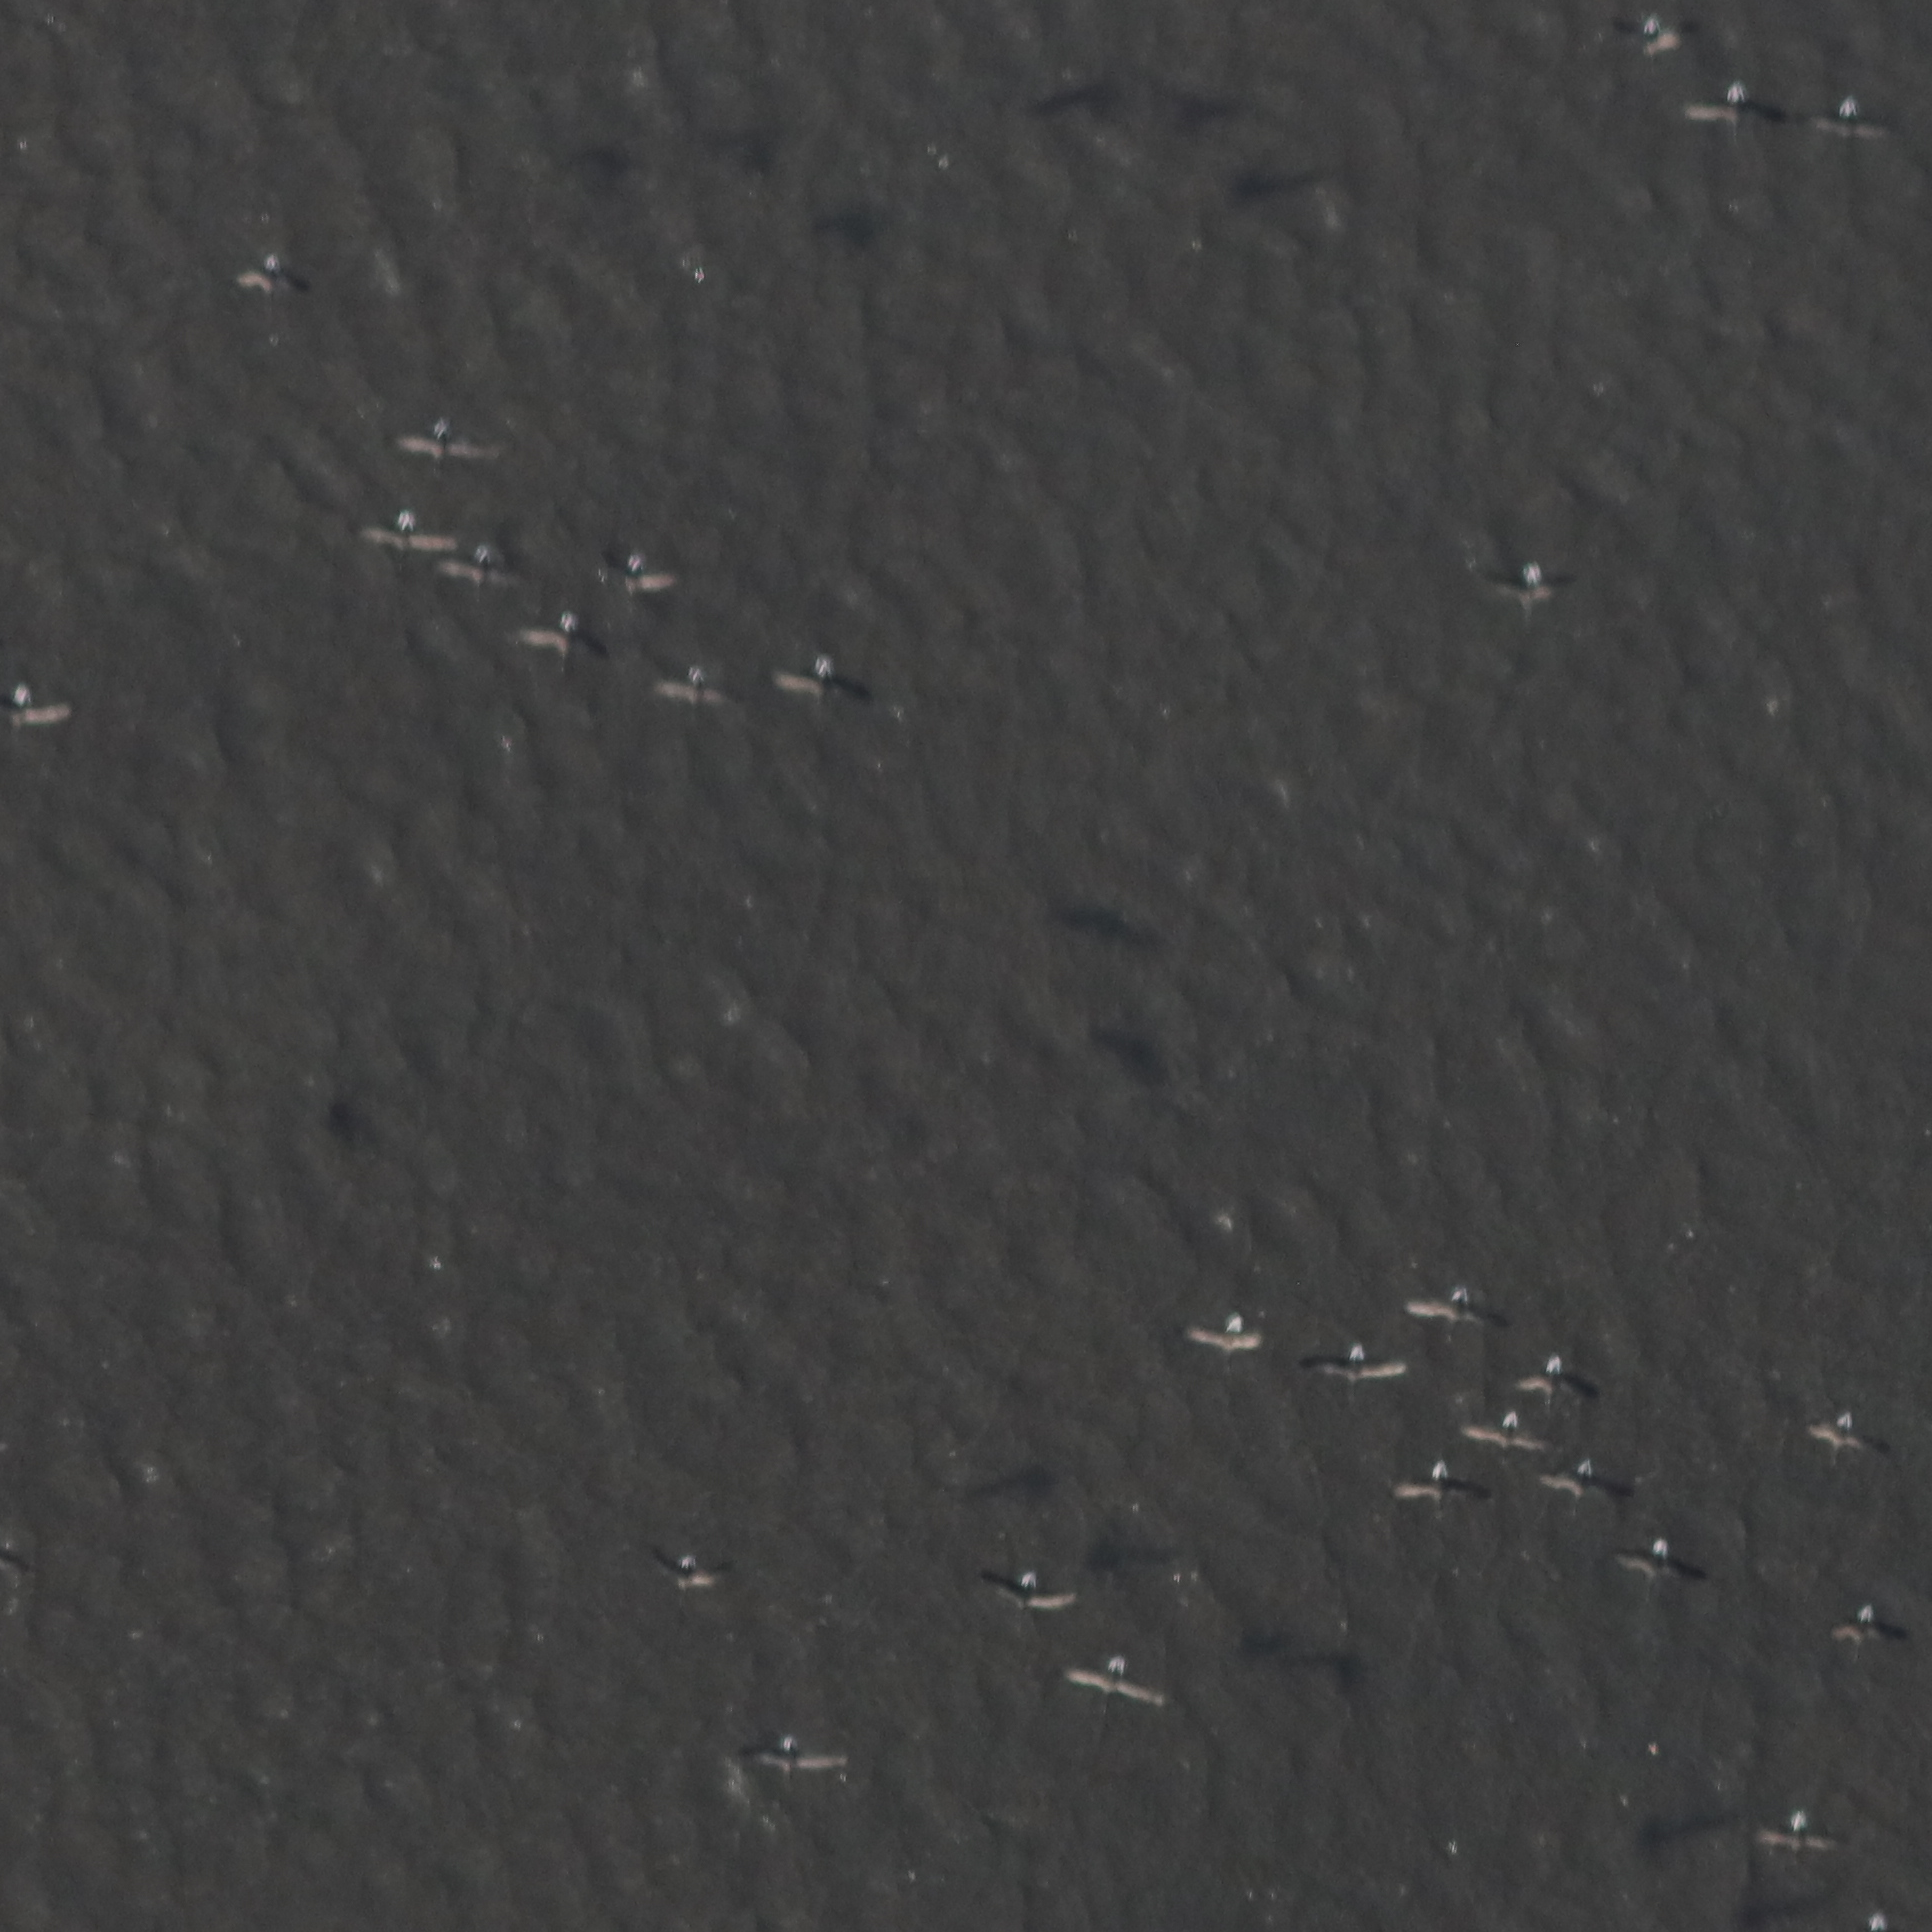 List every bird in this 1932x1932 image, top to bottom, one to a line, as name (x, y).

brant (1651, 34)
brant (1739, 110)
brant (1844, 124)
brant (272, 281)
brant (441, 450)
brant (405, 535)
brant (486, 572)
brant (633, 576)
brant (1533, 592)
brant (568, 637)
brant (696, 686)
brant (826, 686)
brant (24, 713)
brant (1450, 1314)
brant (1228, 1340)
brant (1358, 1371)
brant (1552, 1381)
brant (1840, 1435)
brant (1511, 1442)
brant (1580, 1481)
brant (1440, 1496)
brant (1654, 1567)
brant (687, 1577)
brant (1021, 1592)
brant (1859, 1629)
brant (1114, 1683)
brant (789, 1759)
brant (1794, 1840)